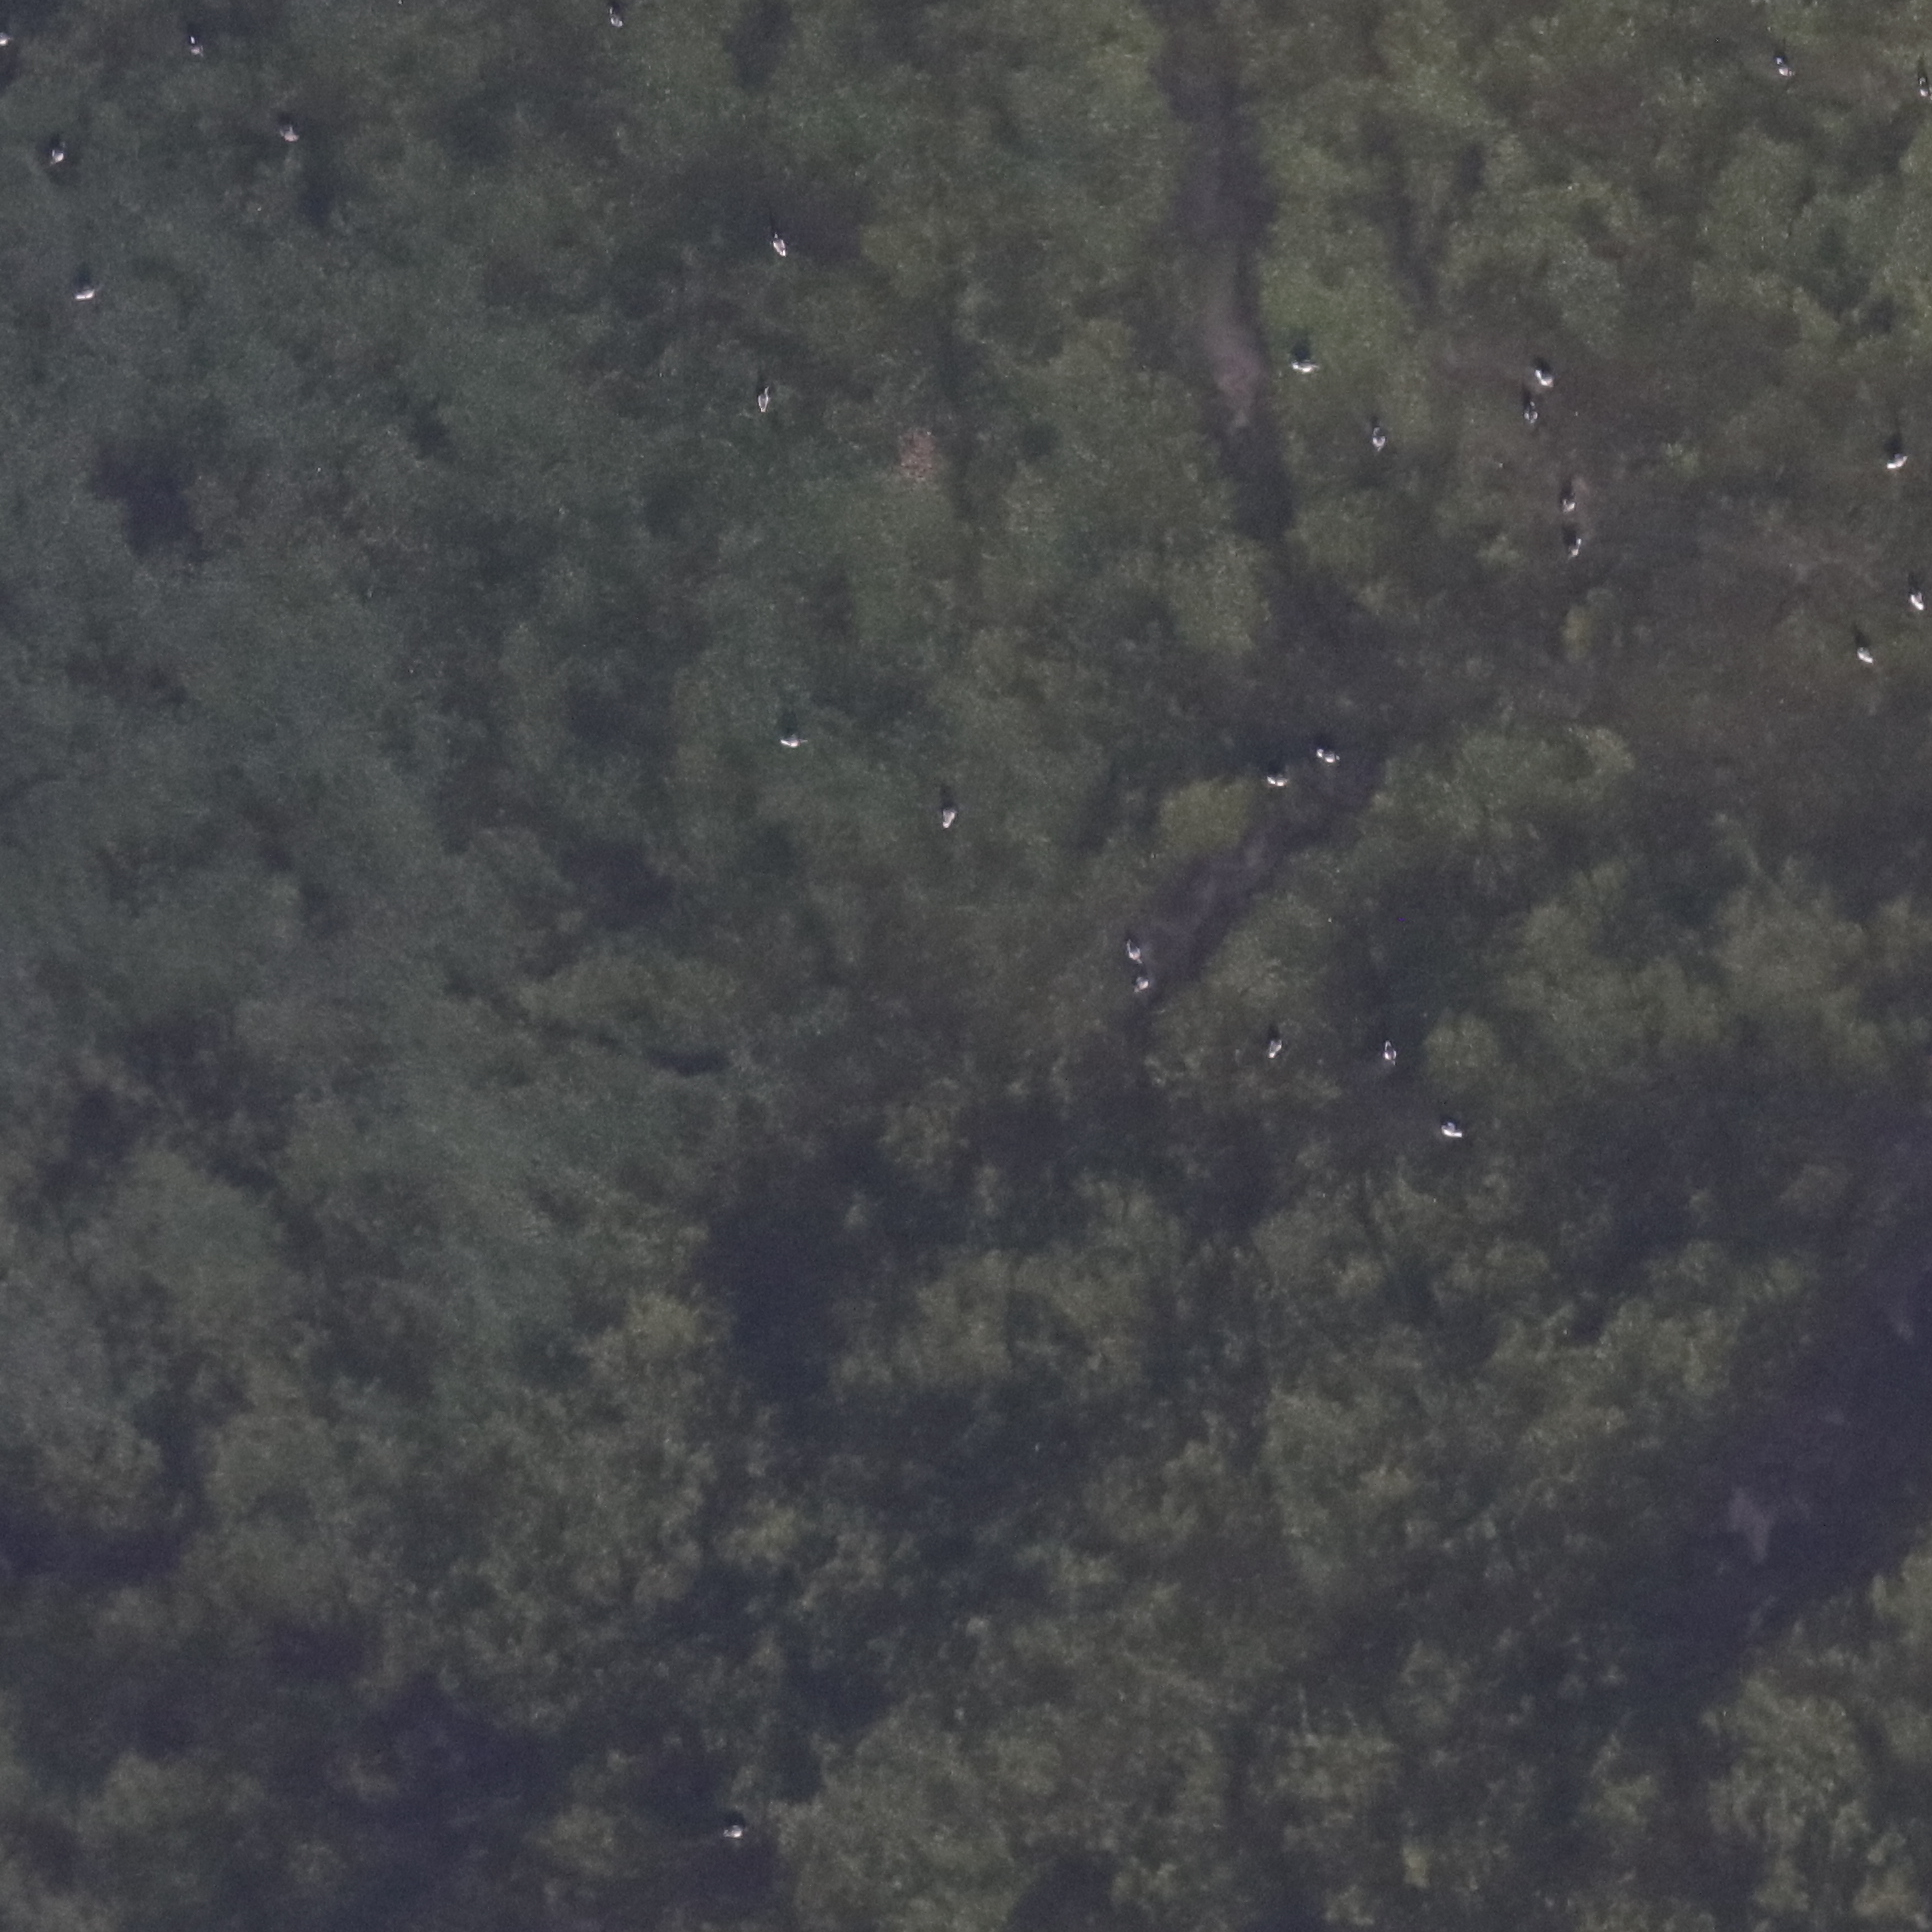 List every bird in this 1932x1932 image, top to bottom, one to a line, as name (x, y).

brant (615, 17)
brant (192, 48)
brant (1784, 69)
brant (1924, 94)
brant (290, 135)
brant (53, 153)
brant (786, 249)
brant (84, 291)
brant (1301, 361)
brant (1552, 378)
brant (760, 405)
brant (1529, 411)
brant (1381, 442)
brant (1893, 453)
brant (1571, 504)
brant (1586, 541)
brant (1917, 609)
brant (1856, 654)
brant (794, 734)
brant (1328, 758)
brant (1269, 772)
brant (948, 815)
brant (1143, 948)
brant (1150, 985)
brant (1284, 1053)
brant (1400, 1059)
brant (1448, 1136)
brant (736, 1833)